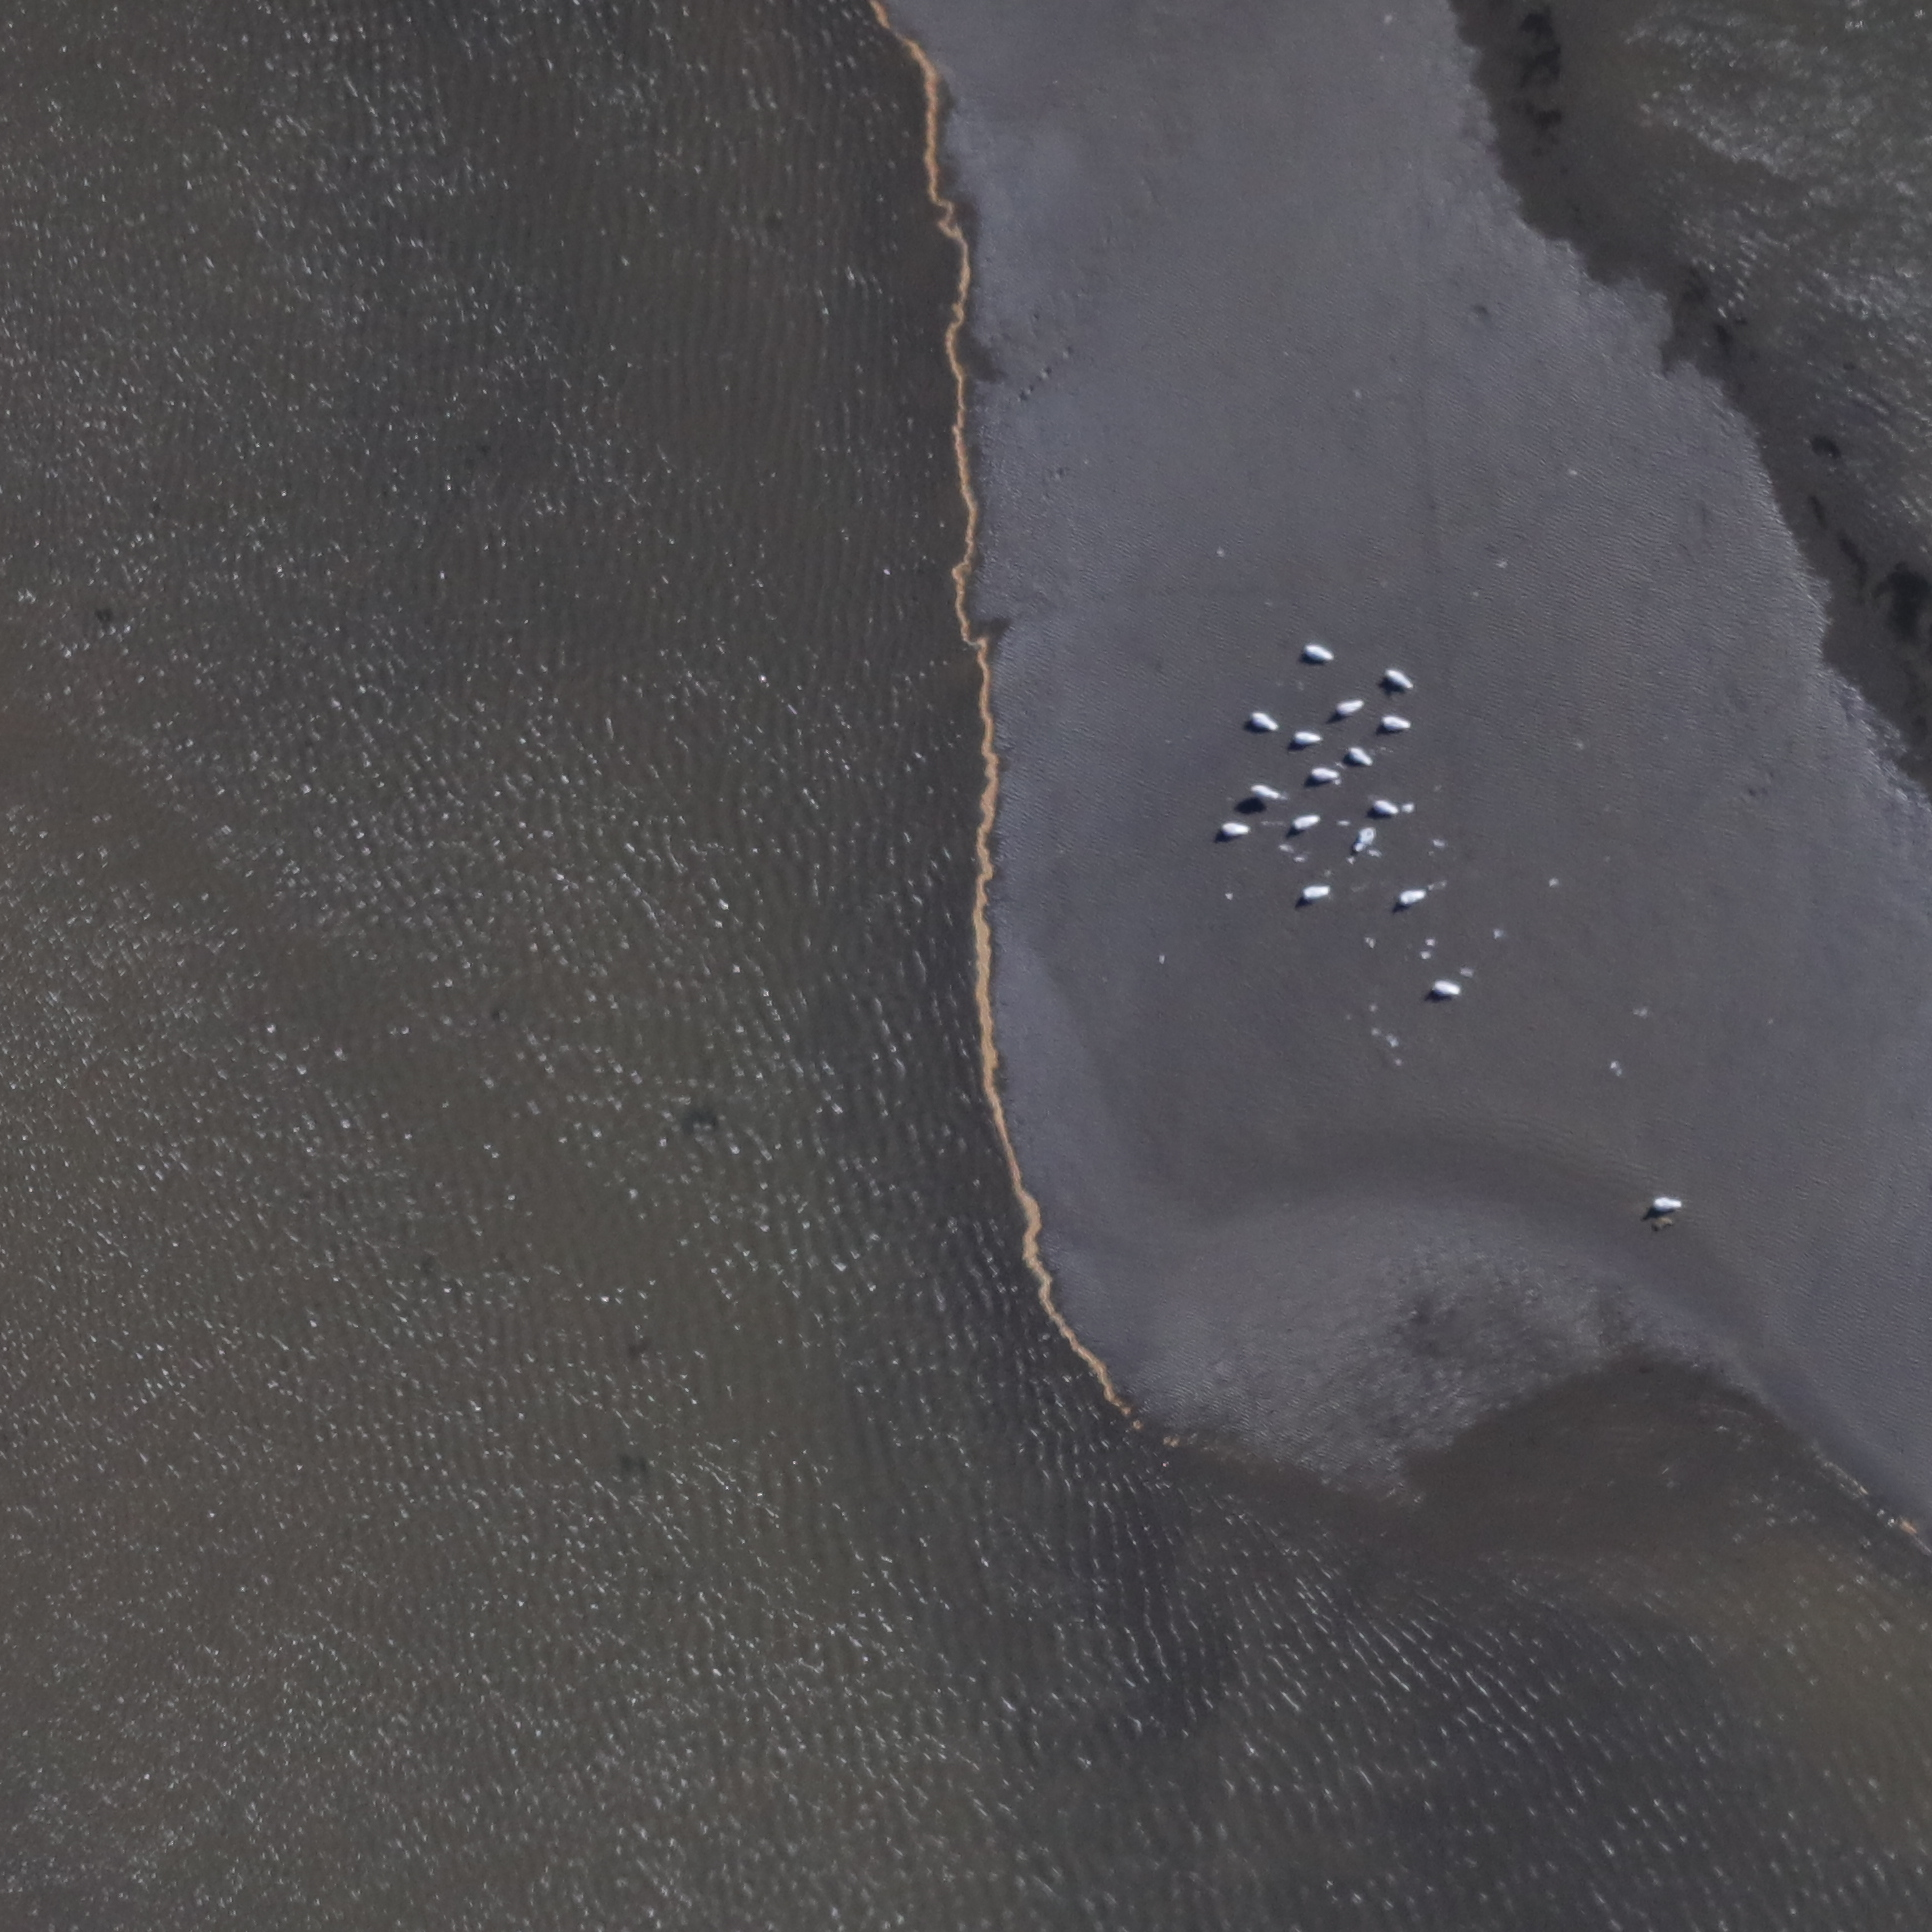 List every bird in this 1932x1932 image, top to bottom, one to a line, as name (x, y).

gull (1316, 654)
gull (1397, 675)
gull (1357, 705)
gull (1397, 721)
gull (1266, 723)
gull (1308, 739)
gull (1362, 755)
gull (1326, 779)
gull (1263, 793)
gull (1384, 809)
gull (1306, 825)
gull (1227, 832)
gull (1368, 835)
gull (1322, 892)
gull (1410, 896)
gull (1448, 989)
gull (1665, 1204)